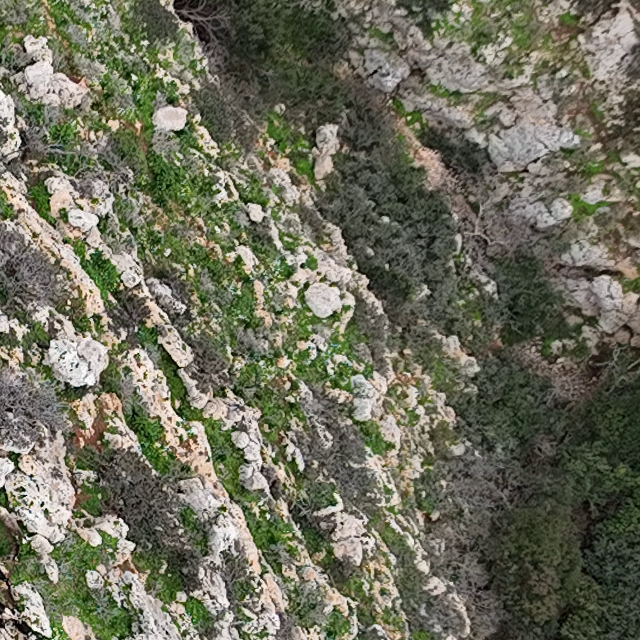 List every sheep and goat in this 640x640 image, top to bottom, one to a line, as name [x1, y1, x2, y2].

goat [0, 504, 24, 545]
goat [18, 519, 35, 539]
goat [0, 559, 10, 585]
goat [0, 597, 22, 623]
goat [0, 616, 16, 639]
goat [13, 617, 41, 639]